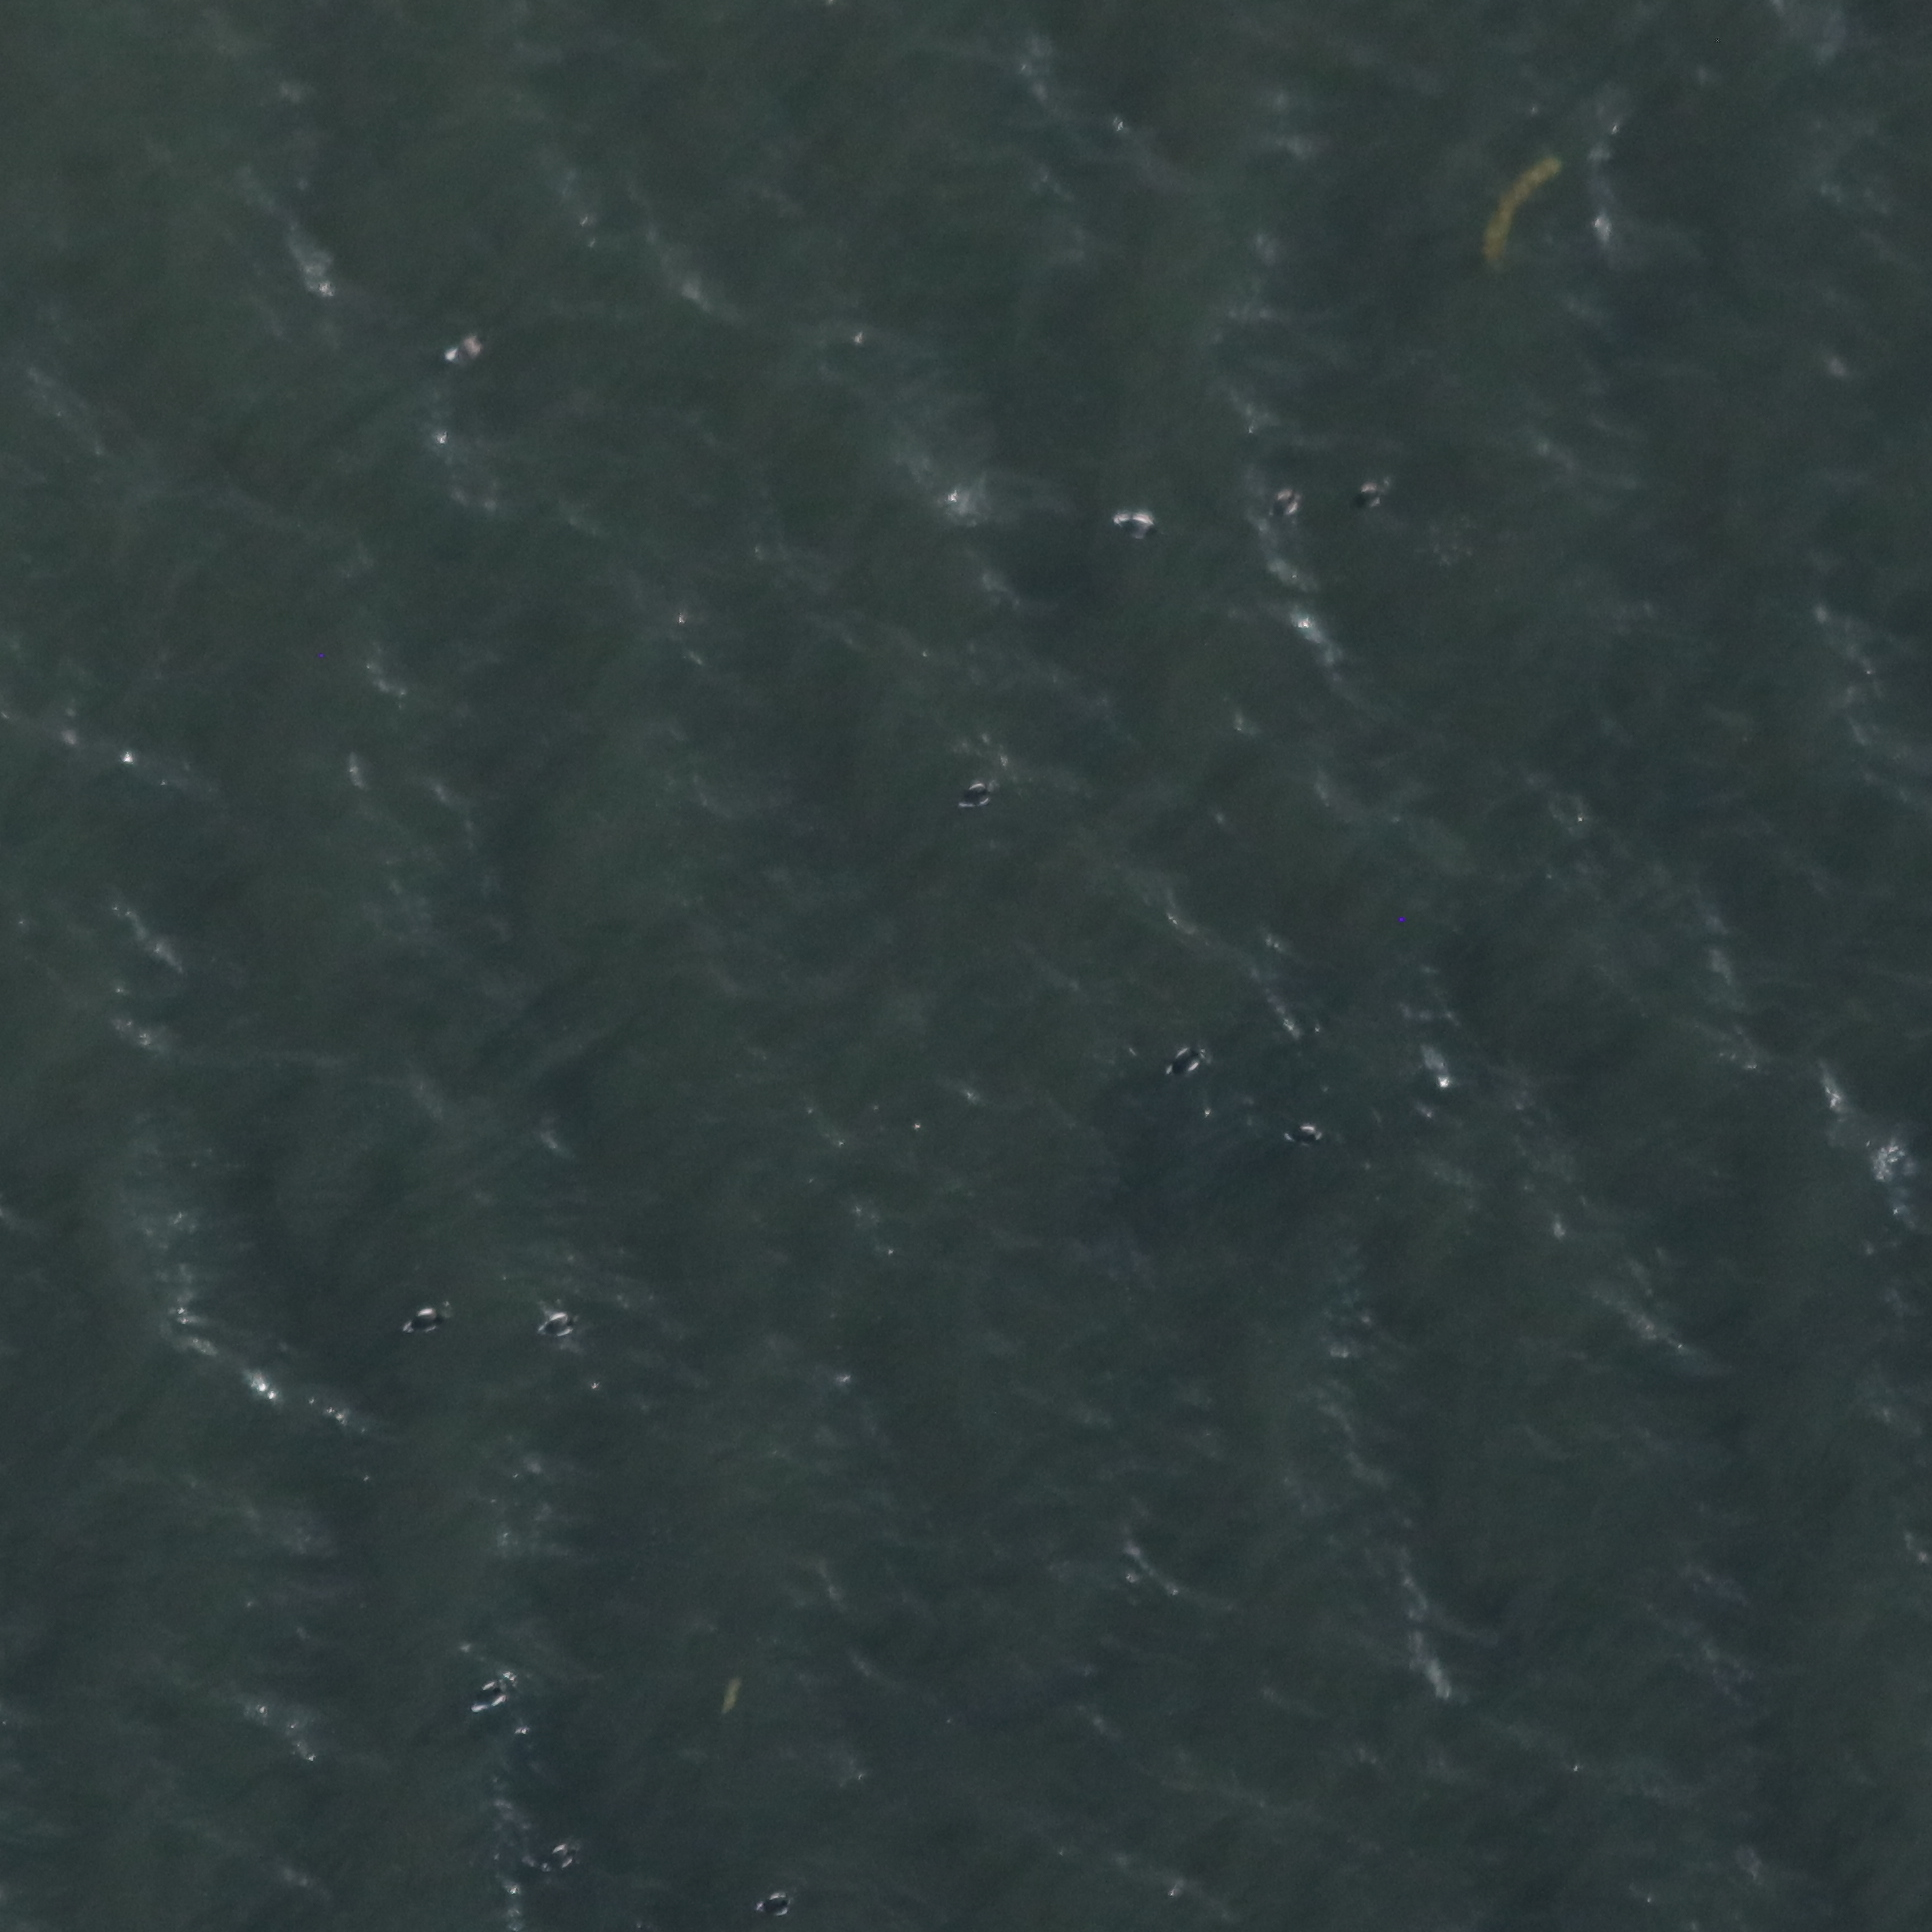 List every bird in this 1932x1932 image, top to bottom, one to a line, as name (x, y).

brant (466, 353)
brant (1371, 496)
brant (1291, 508)
brant (1139, 526)
brant (976, 794)
brant (1185, 1061)
brant (1304, 1139)
brant (426, 1320)
brant (559, 1325)
brant (495, 1696)
brant (562, 1860)
brant (779, 1907)